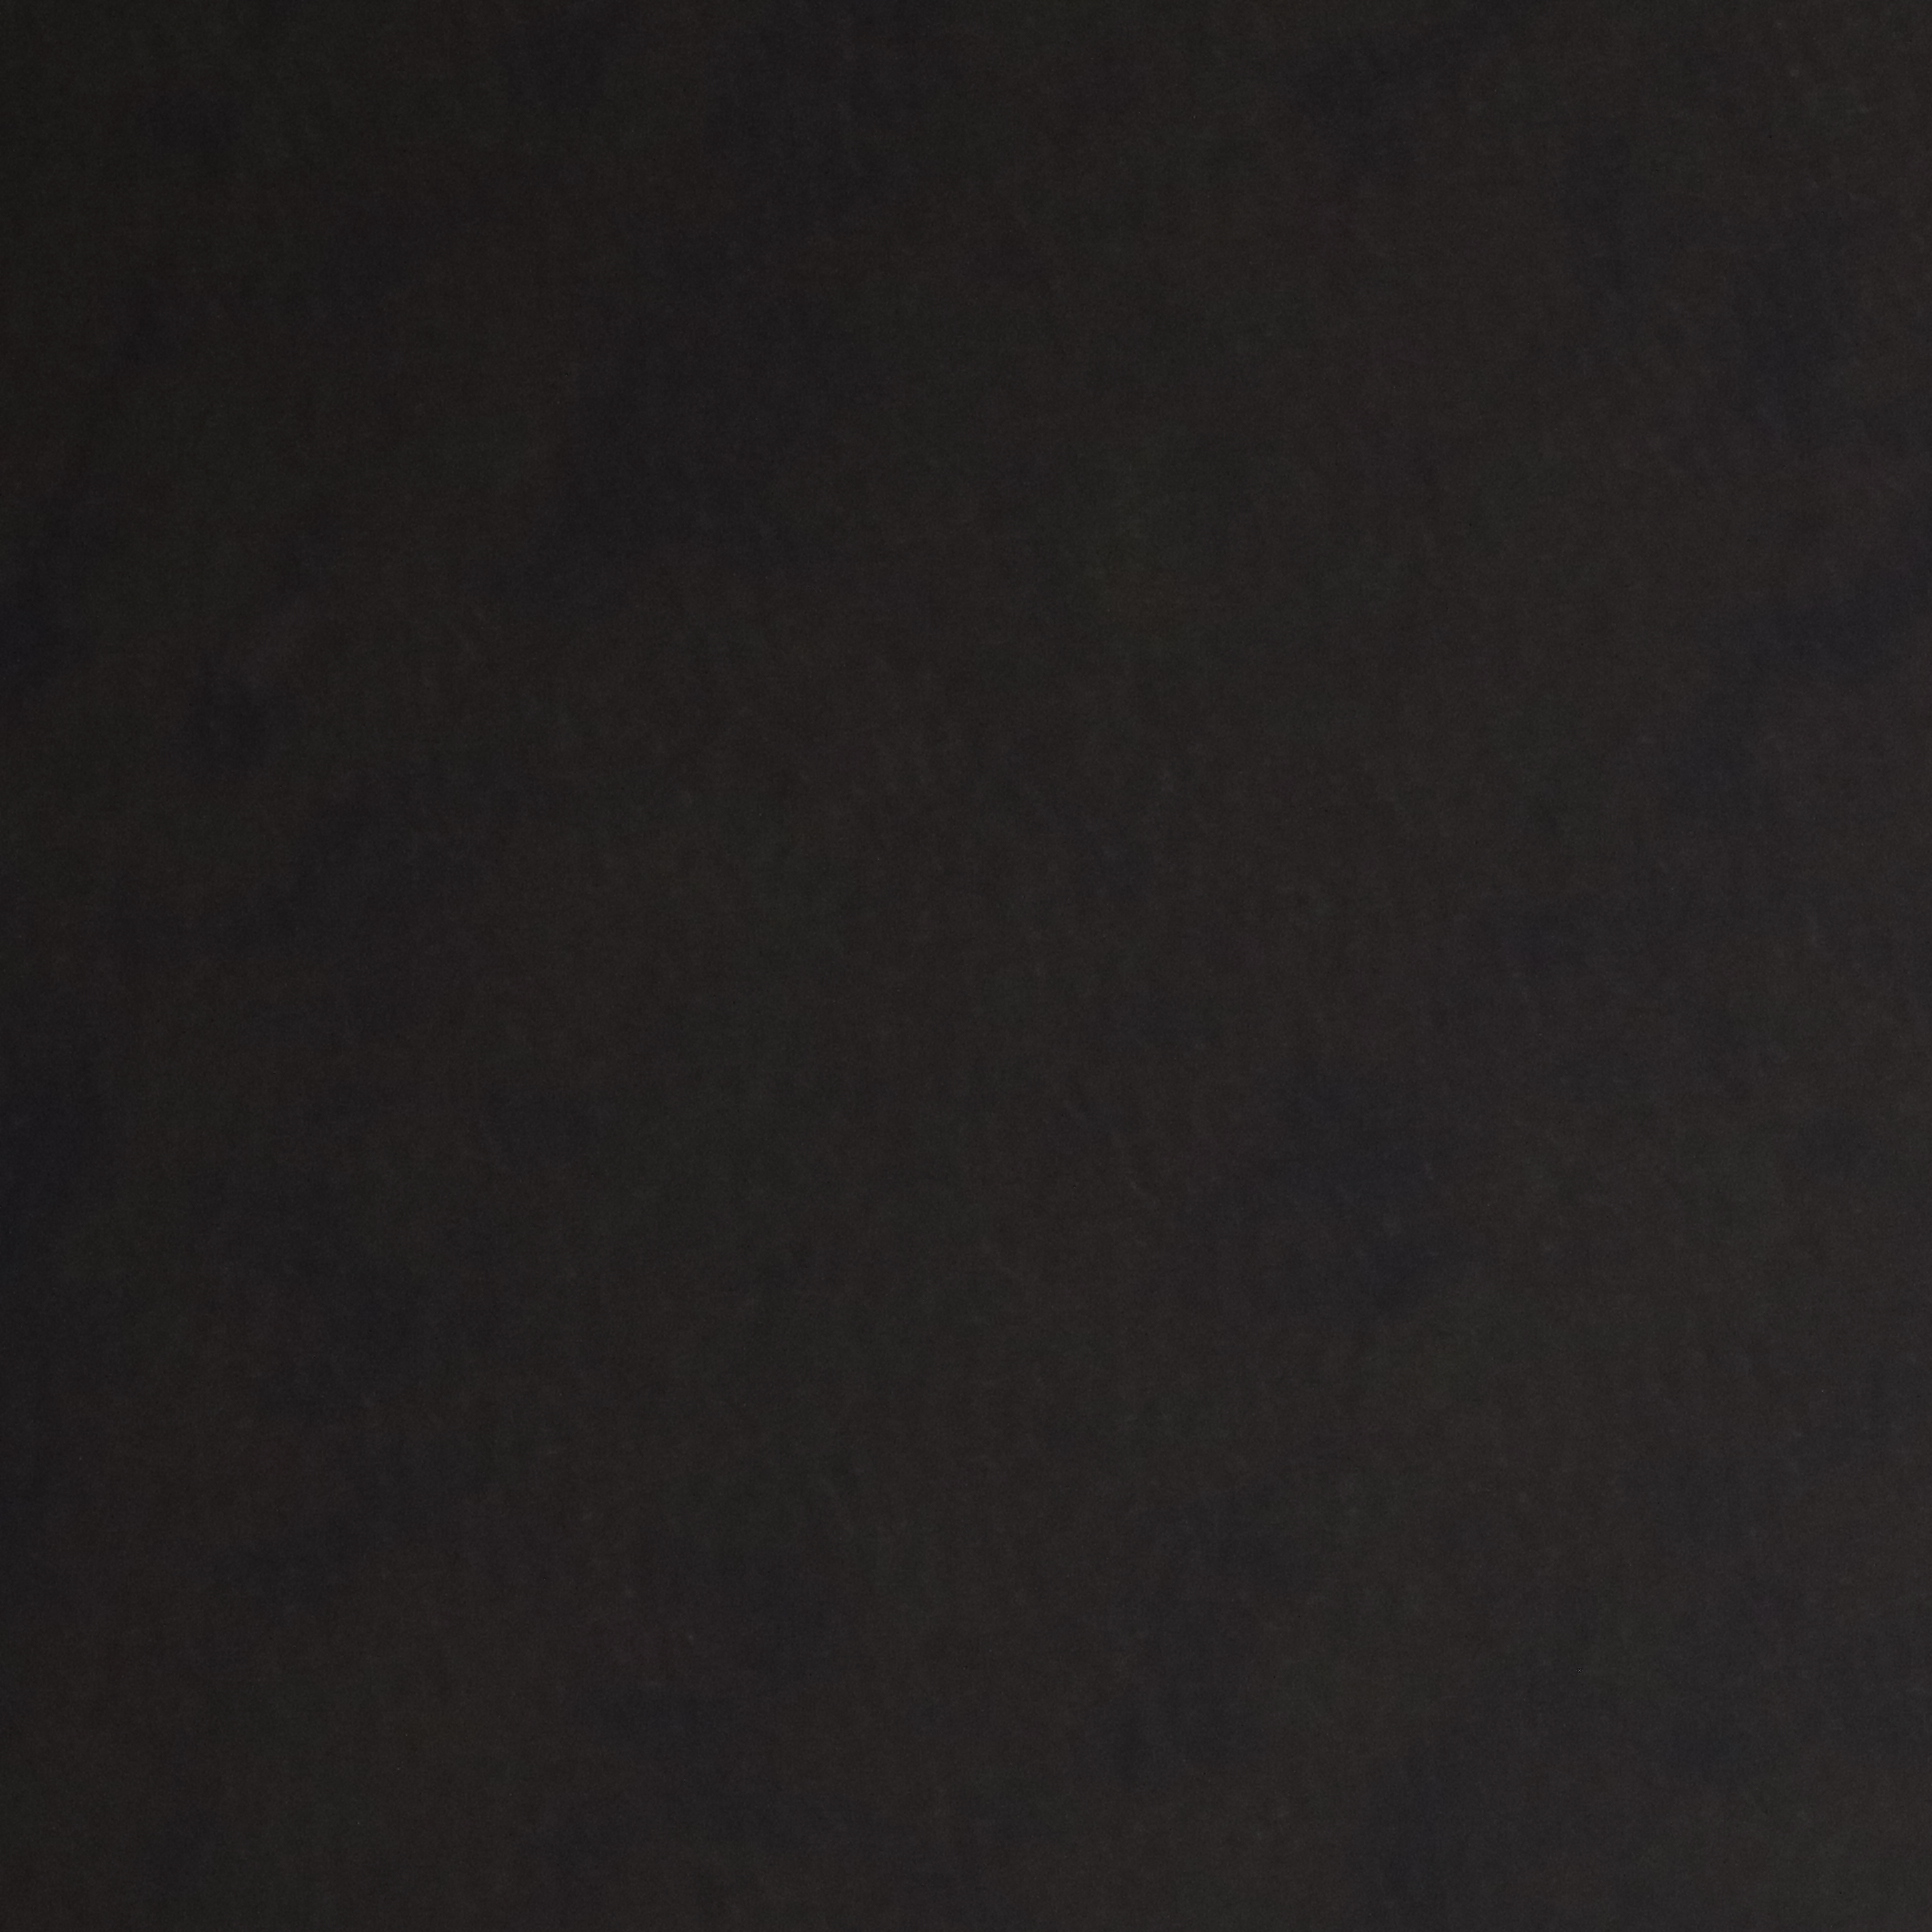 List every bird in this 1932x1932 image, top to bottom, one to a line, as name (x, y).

None